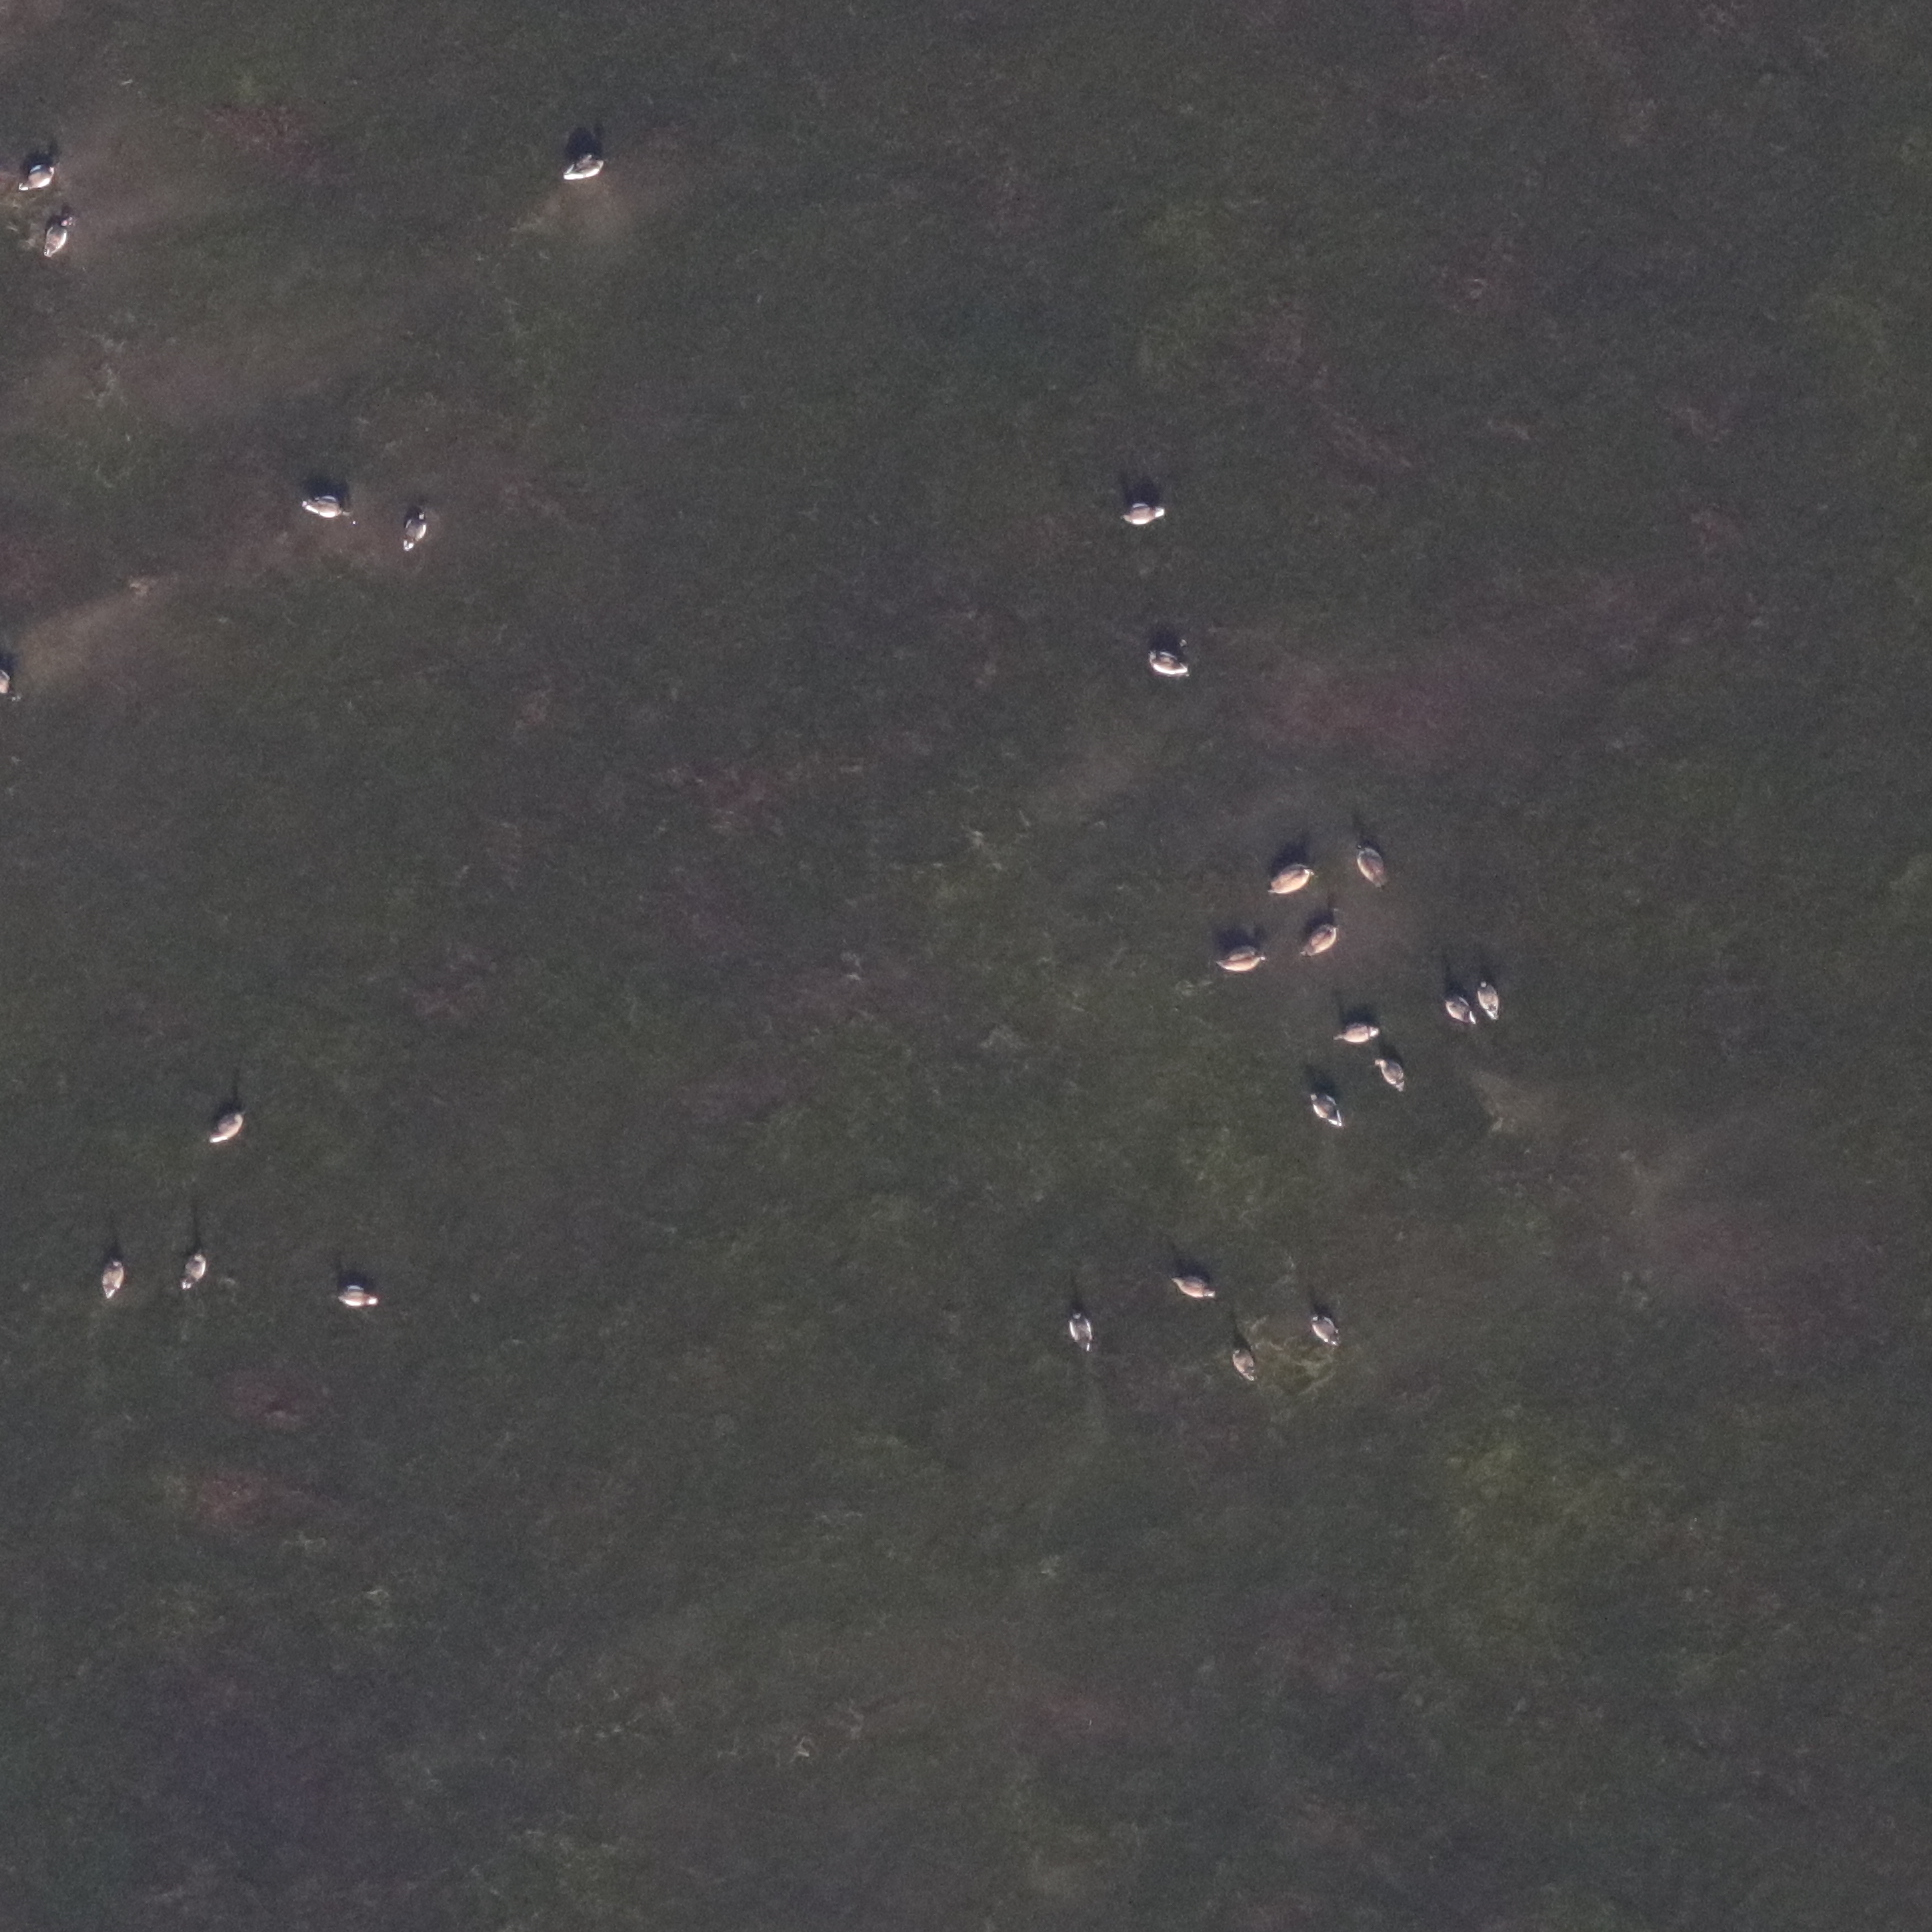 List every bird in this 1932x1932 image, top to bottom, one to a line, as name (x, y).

brant (584, 166)
brant (39, 176)
brant (54, 237)
brant (326, 504)
brant (1141, 512)
brant (415, 529)
brant (1168, 662)
Canada goose (1372, 867)
Canada goose (1293, 881)
Canada goose (1323, 937)
Canada goose (1239, 957)
brant (1494, 1001)
brant (1459, 1008)
brant (1356, 1031)
brant (1392, 1073)
brant (1326, 1108)
brant (230, 1125)
brant (193, 1269)
brant (107, 1276)
brant (1194, 1288)
brant (357, 1296)
brant (1325, 1327)
brant (1082, 1331)
brant (1245, 1365)